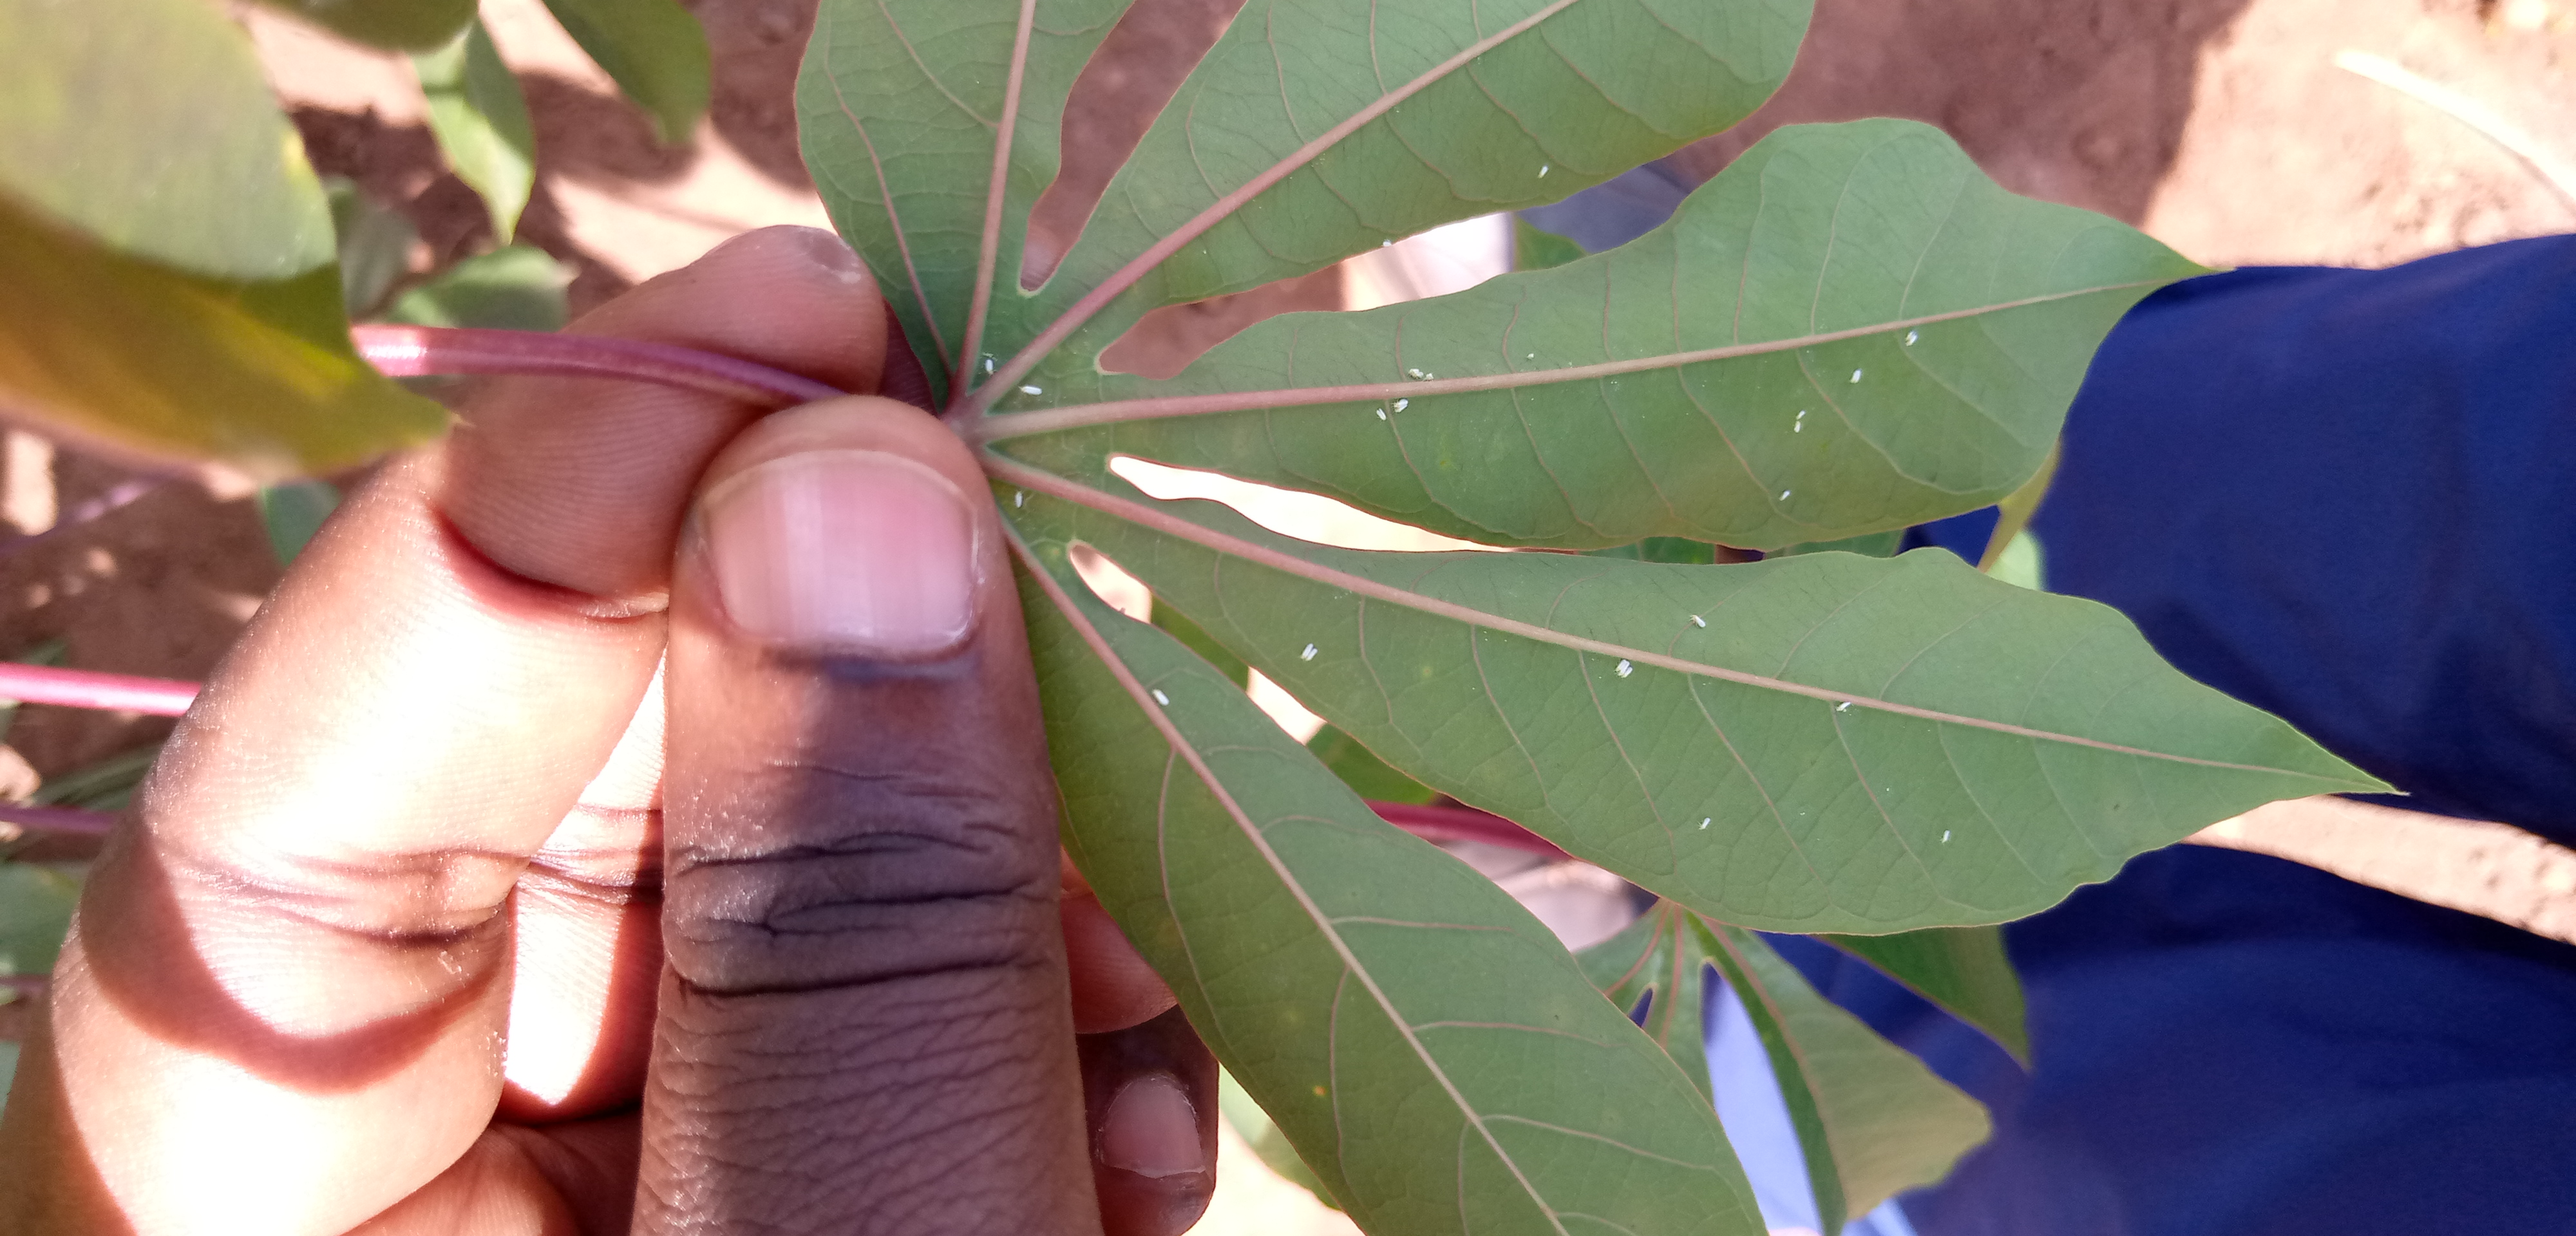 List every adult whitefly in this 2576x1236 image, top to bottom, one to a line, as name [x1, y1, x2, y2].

whitefly [1524, 158, 1558, 189]
whitefly [1372, 223, 1400, 261]
whitefly [1897, 315, 1928, 362]
whitefly [1522, 335, 1542, 366]
whitefly [972, 350, 996, 384]
whitefly [1398, 353, 1441, 395]
whitefly [1848, 357, 1873, 403]
whitefly [1009, 370, 1056, 412]
whitefly [1372, 379, 1419, 429]
whitefly [1356, 386, 1397, 445]
whitefly [1783, 392, 1820, 431]
whitefly [1770, 403, 1814, 451]
whitefly [1001, 474, 1043, 524]
whitefly [1765, 483, 1803, 521]
whitefly [1685, 598, 1720, 640]
whitefly [1288, 627, 1336, 679]
whitefly [1297, 635, 1331, 682]
whitefly [1610, 637, 1642, 699]
whitefly [1601, 651, 1651, 708]
whitefly [1139, 668, 1181, 725]
whitefly [1823, 682, 1861, 727]
whitefly [1689, 796, 1724, 844]
whitefly [1928, 811, 1960, 872]